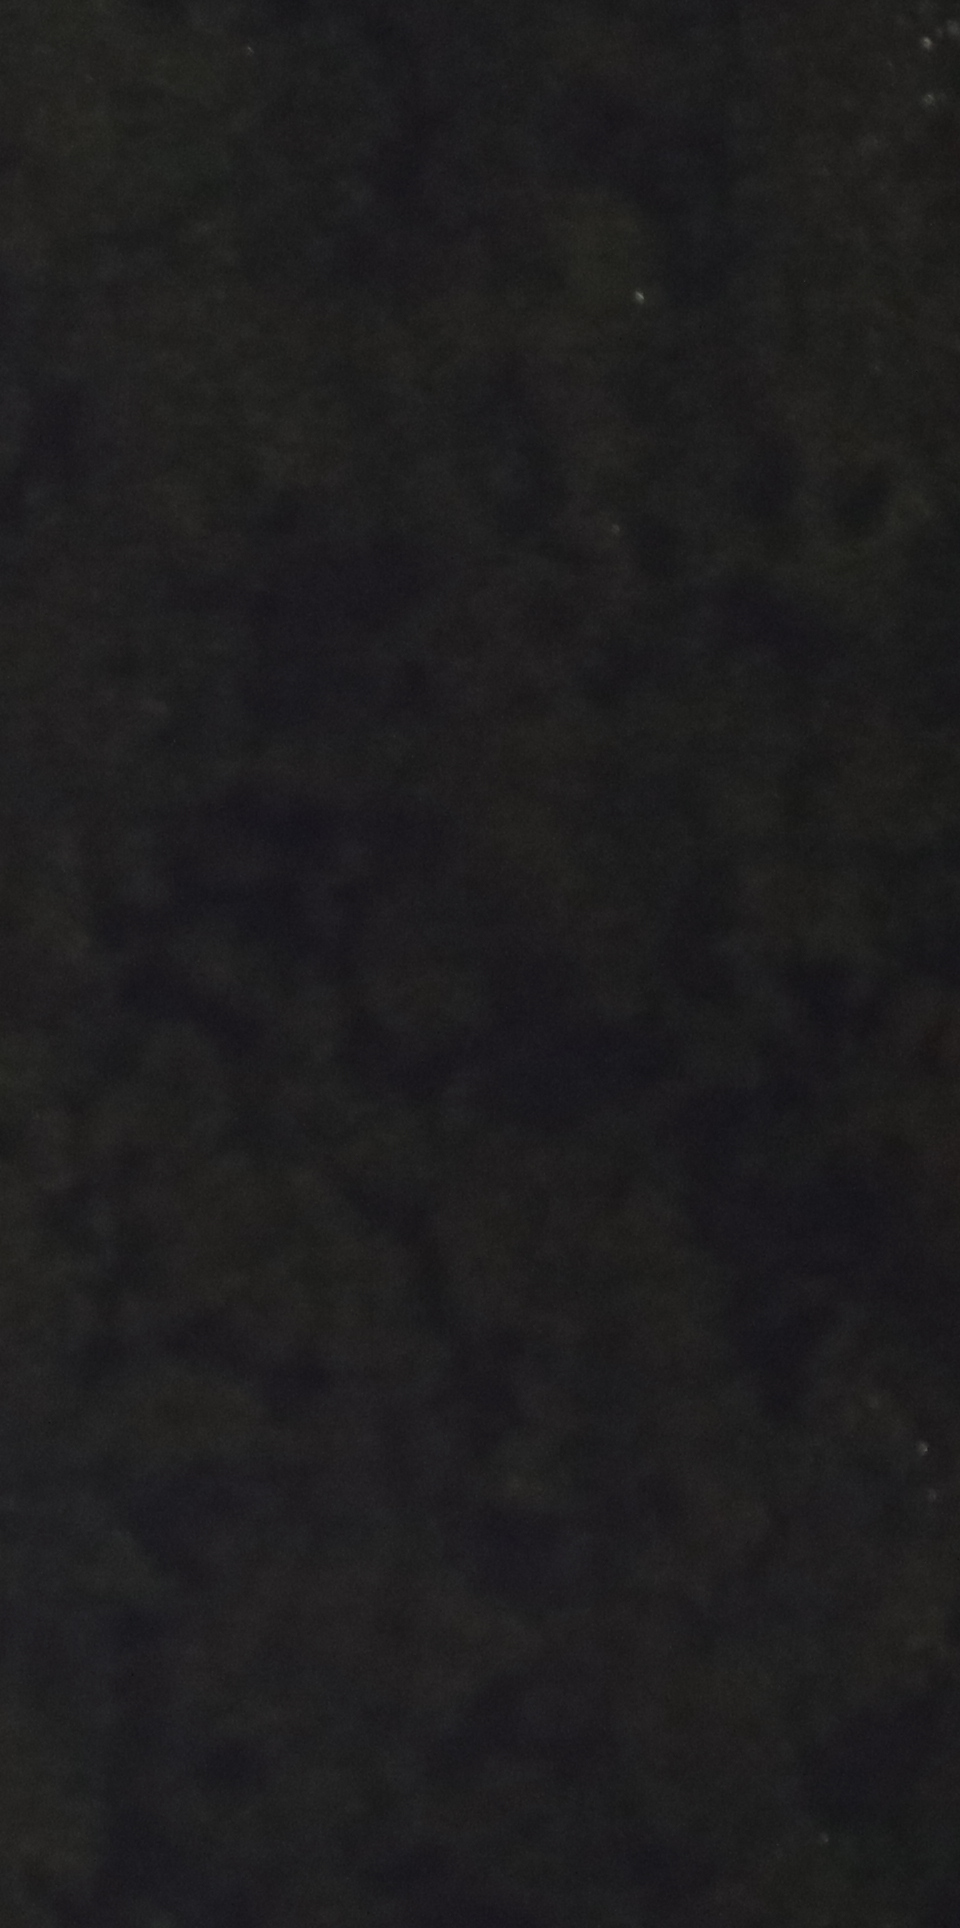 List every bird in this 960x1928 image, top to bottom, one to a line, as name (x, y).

None